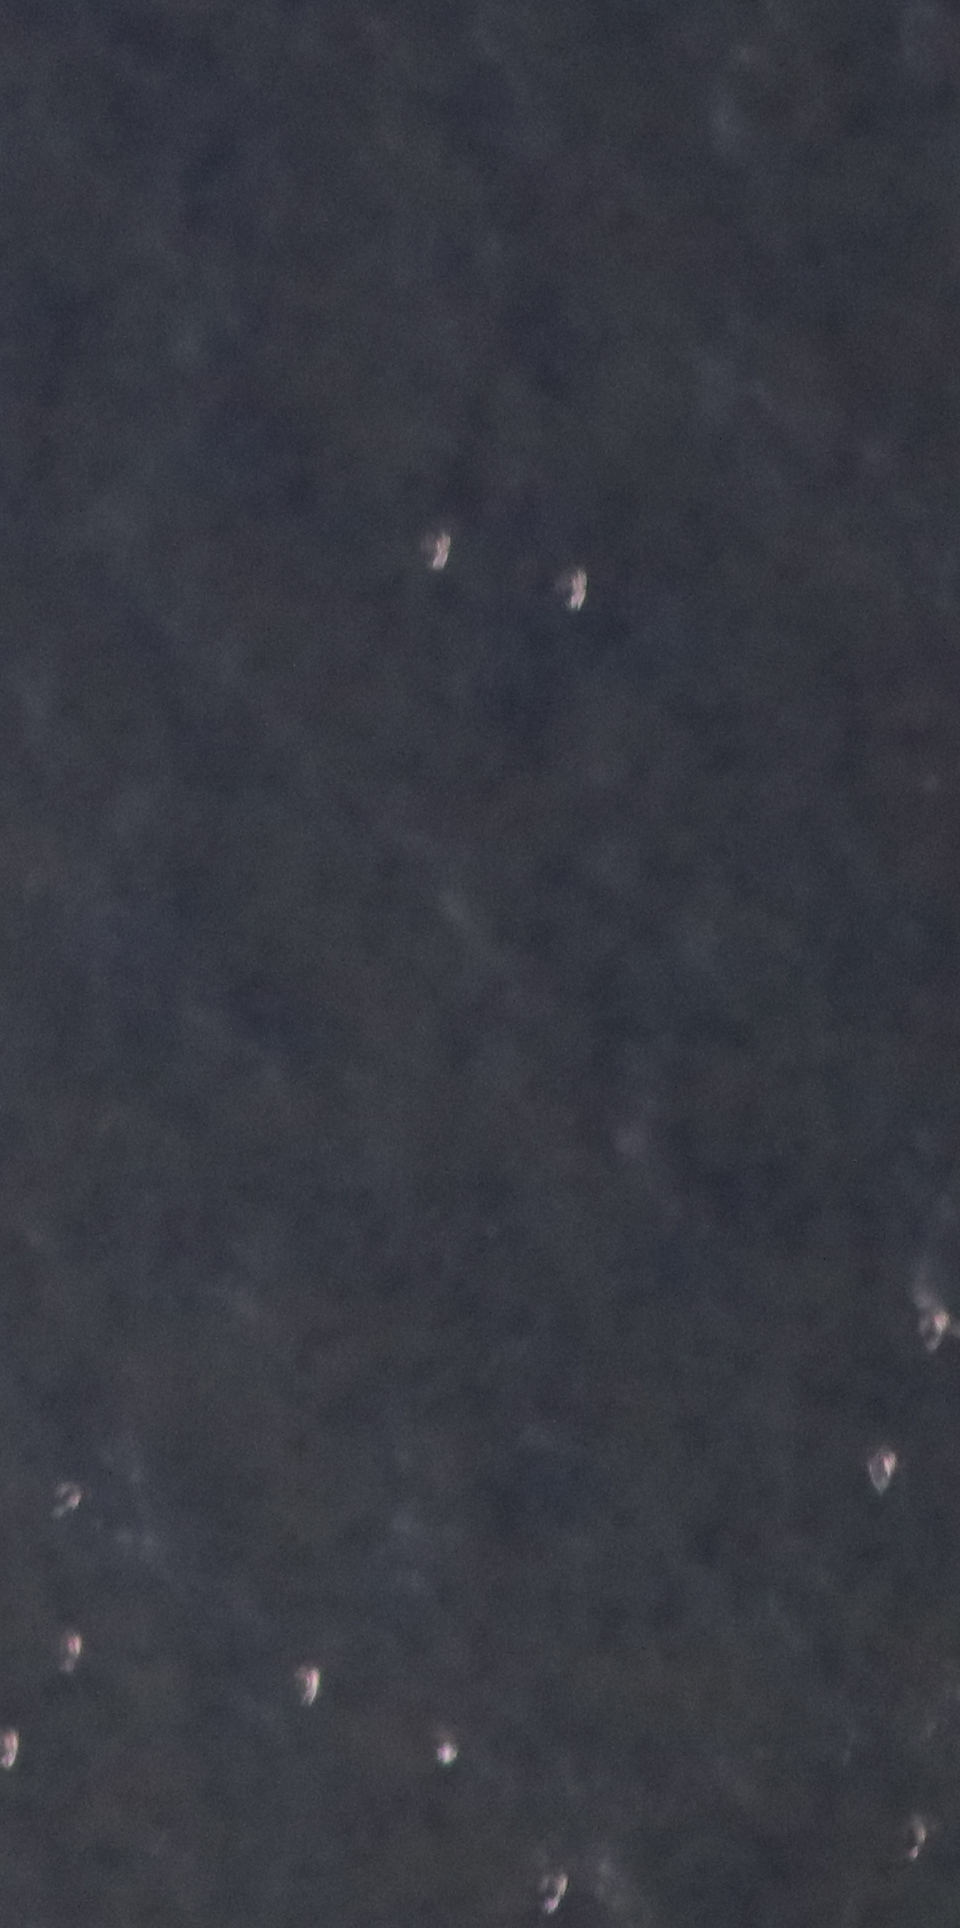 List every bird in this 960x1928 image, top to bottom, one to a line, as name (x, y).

other bird (435, 548)
other bird (574, 589)
brant (933, 1329)
brant (879, 1472)
brant (66, 1497)
other bird (69, 1647)
other bird (307, 1687)
other bird (2, 1743)
other bird (444, 1743)
brant (916, 1836)
brant (556, 1892)